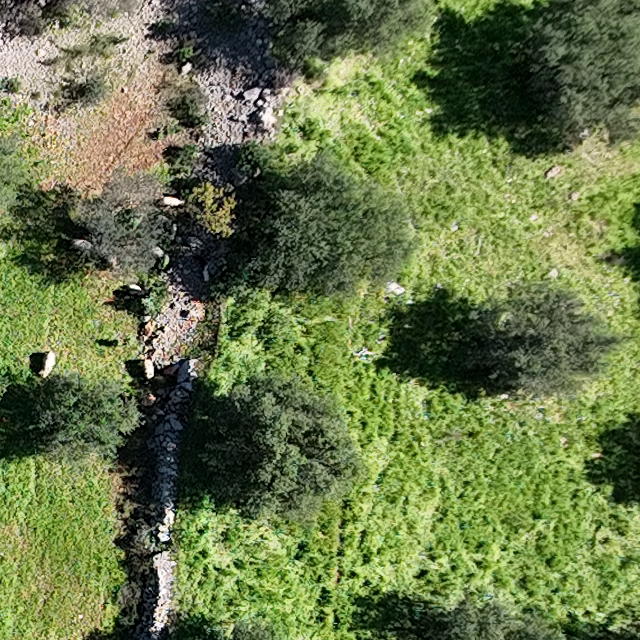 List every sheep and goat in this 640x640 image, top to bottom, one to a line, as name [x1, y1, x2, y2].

sheep [180, 63, 192, 76]
sheep [162, 195, 185, 207]
sheep [124, 215, 143, 232]
sheep [156, 215, 172, 225]
sheep [167, 224, 177, 241]
sheep [188, 235, 207, 250]
sheep [72, 238, 93, 249]
sheep [150, 245, 165, 260]
sheep [107, 255, 120, 271]
sheep [204, 264, 211, 282]
sheep [129, 285, 142, 291]
sheep [127, 290, 149, 296]
sheep [143, 322, 154, 342]
sheep [144, 325, 168, 347]
sheep [39, 351, 55, 378]
sheep [143, 359, 155, 379]
sheep [141, 394, 156, 407]
sheep [136, 404, 158, 420]
sheep [149, 405, 164, 415]